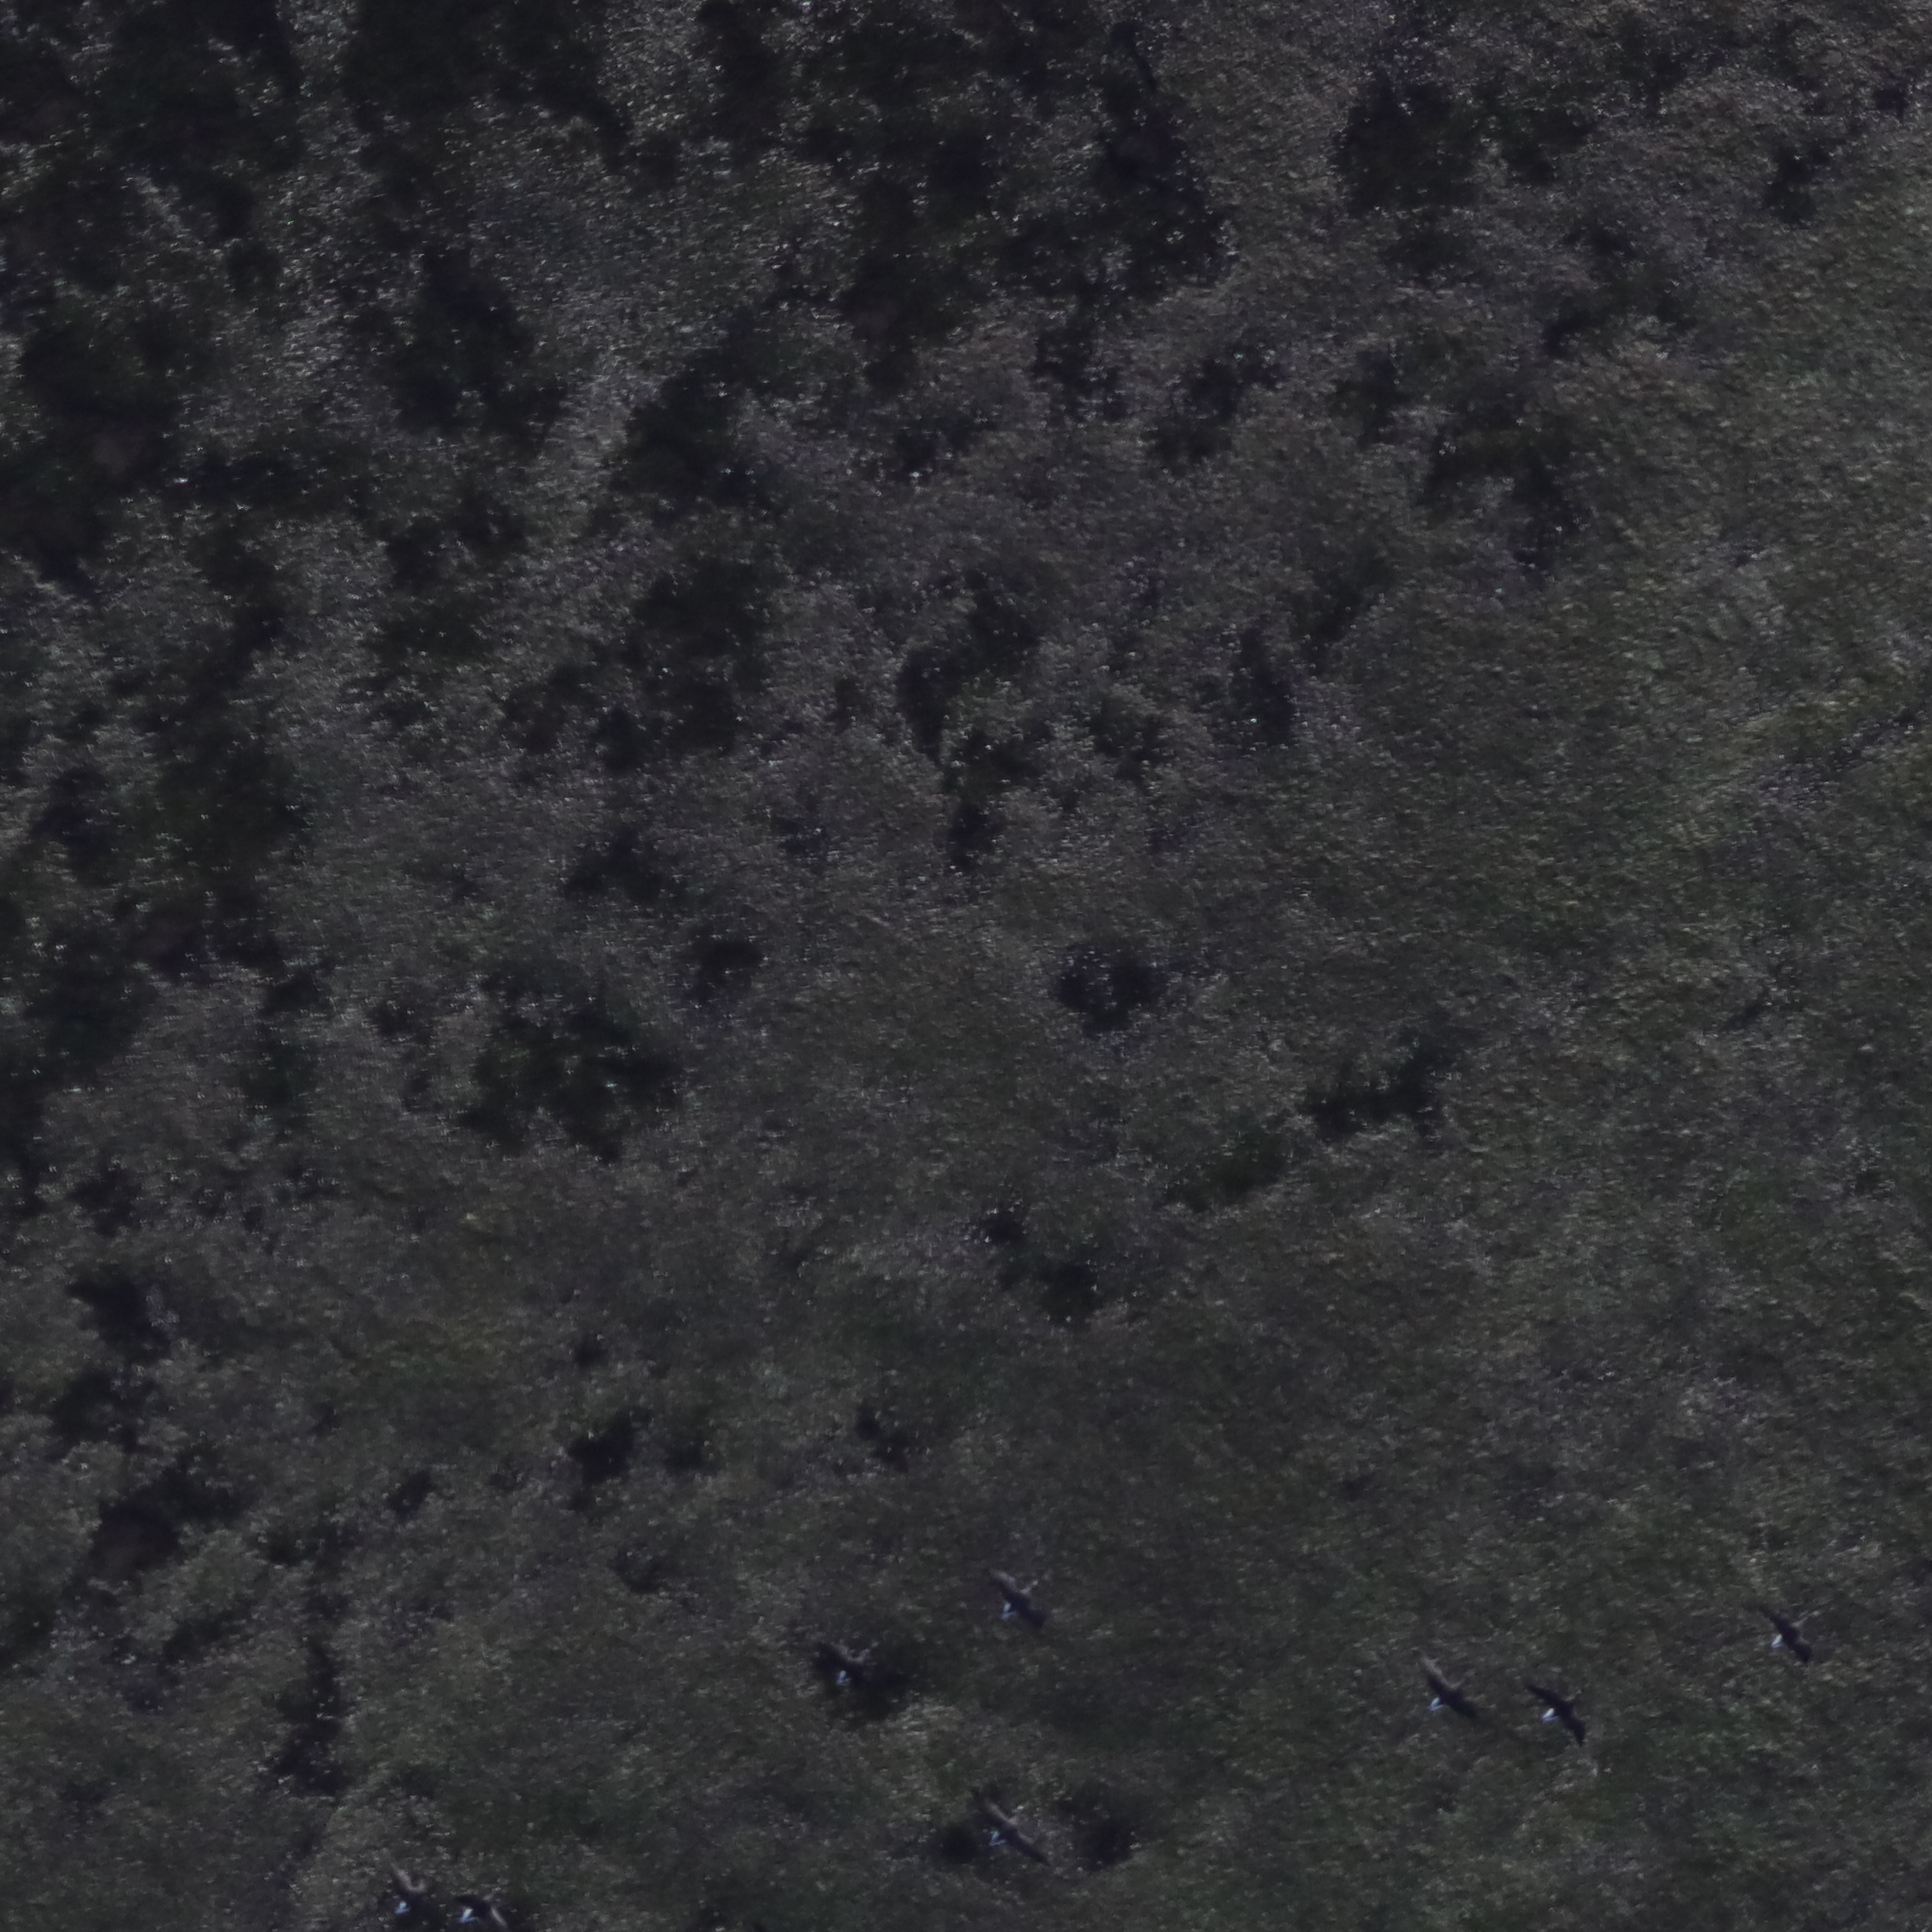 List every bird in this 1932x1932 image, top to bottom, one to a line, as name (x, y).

brant (1023, 1589)
brant (1790, 1635)
brant (859, 1660)
brant (1451, 1679)
brant (1563, 1706)
brant (1018, 1850)
brant (403, 1885)
brant (491, 1910)